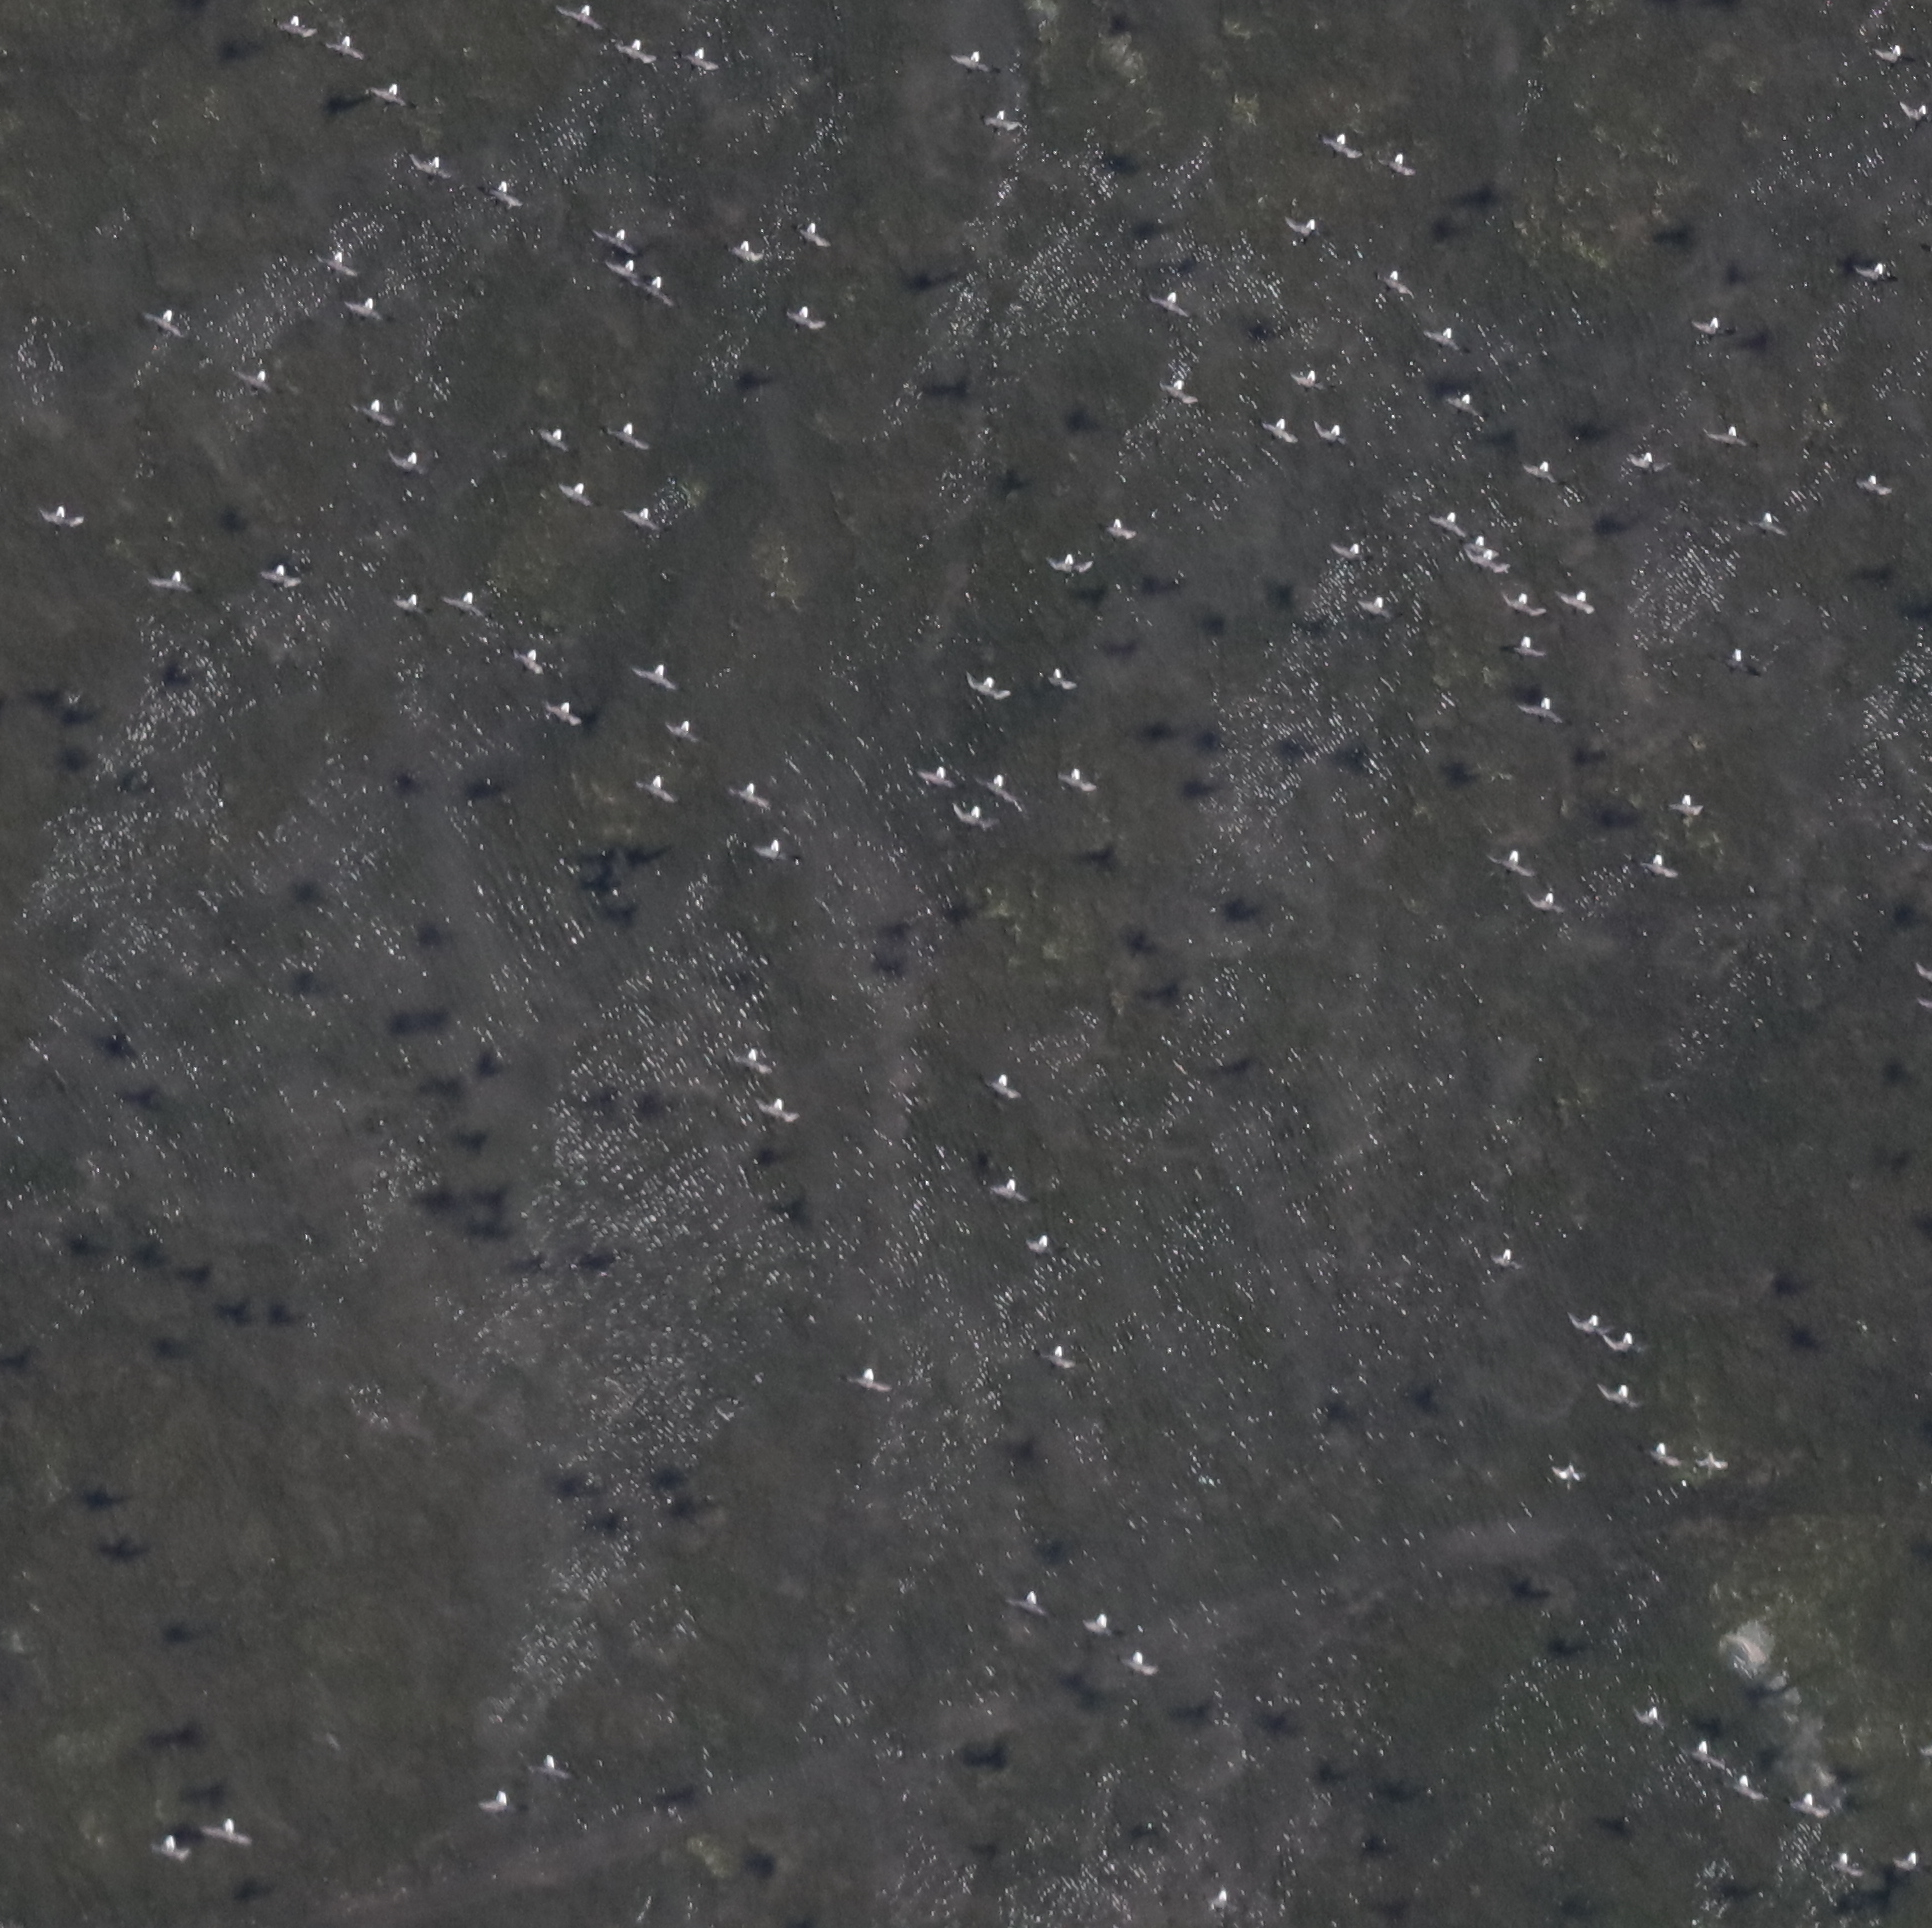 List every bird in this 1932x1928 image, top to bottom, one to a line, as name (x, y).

brant (581, 11)
brant (299, 27)
brant (347, 40)
brant (635, 53)
brant (1902, 54)
brant (706, 63)
brant (970, 65)
brant (397, 89)
brant (1923, 108)
brant (996, 129)
brant (1344, 150)
brant (435, 166)
brant (1399, 173)
brant (504, 195)
brant (1311, 232)
brant (623, 238)
brant (808, 239)
brant (746, 252)
brant (341, 261)
brant (626, 272)
brant (1883, 274)
brant (1398, 286)
brant (653, 288)
brant (1170, 302)
brant (365, 313)
brant (805, 318)
brant (160, 319)
brant (1715, 328)
brant (1455, 330)
brant (1309, 374)
brant (1183, 385)
brant (263, 387)
brant (1465, 406)
brant (382, 414)
brant (1286, 428)
brant (1336, 432)
brant (1733, 436)
brant (627, 439)
brant (561, 442)
brant (1643, 458)
brant (410, 460)
brant (1539, 471)
brant (1871, 484)
brant (577, 493)
brant (643, 515)
brant (59, 519)
brant (1770, 523)
brant (1461, 524)
brant (1124, 533)
brant (1487, 540)
brant (1359, 553)
brant (1480, 560)
brant (1062, 561)
brant (274, 573)
brant (165, 579)
brant (474, 600)
brant (1375, 605)
brant (414, 607)
brant (1586, 610)
brant (1526, 615)
brant (1536, 648)
brant (530, 655)
brant (1748, 656)
brant (651, 677)
brant (1061, 686)
brant (985, 695)
brant (1550, 706)
brant (570, 711)
brant (682, 731)
brant (932, 777)
brant (666, 781)
brant (1074, 783)
brant (999, 785)
brant (751, 787)
brant (1692, 798)
brant (977, 818)
brant (773, 849)
brant (1511, 867)
brant (1670, 871)
brant (1557, 906)
brant (757, 1055)
brant (1004, 1087)
brant (775, 1106)
brant (1015, 1187)
brant (1044, 1238)
brant (1508, 1259)
brant (1593, 1320)
brant (1629, 1344)
brant (1066, 1356)
brant (865, 1381)
brant (1629, 1400)
brant (1663, 1455)
other bird (1711, 1464)
other bird (1567, 1473)
brant (1027, 1607)
brant (1098, 1619)
brant (1141, 1665)
brant (1660, 1711)
brant (1702, 1760)
brant (549, 1768)
brant (1753, 1788)
brant (497, 1805)
brant (1809, 1806)
brant (230, 1825)
brant (167, 1844)
brant (1911, 1865)
brant (1848, 1867)
brant (1224, 1897)